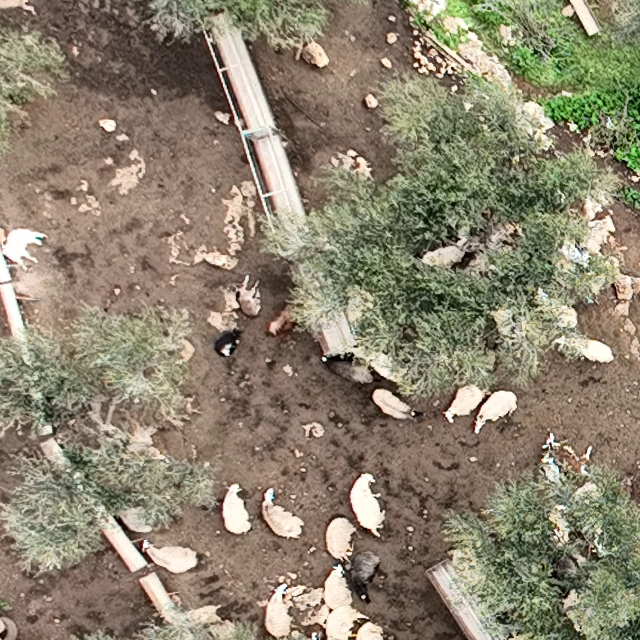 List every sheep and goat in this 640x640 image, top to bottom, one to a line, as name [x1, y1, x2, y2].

sheep [583, 215, 614, 253]
goat [1, 226, 46, 272]
sheep [424, 235, 468, 269]
sheep [561, 239, 590, 268]
goat [234, 277, 262, 318]
sheep [344, 285, 372, 324]
sheep [536, 288, 579, 329]
goat [266, 299, 304, 338]
sheep [494, 306, 518, 341]
goat [213, 328, 245, 358]
sheep [555, 334, 612, 364]
sheep [321, 350, 373, 386]
sheep [369, 352, 408, 383]
sheep [443, 382, 484, 426]
sheep [372, 388, 426, 419]
sheep [474, 390, 516, 435]
goat [545, 432, 593, 477]
goat [540, 453, 564, 484]
sheep [351, 472, 385, 539]
sheep [222, 483, 252, 534]
sheep [569, 483, 605, 555]
sheep [262, 488, 304, 540]
sheep [549, 504, 574, 545]
sheep [116, 507, 154, 533]
sheep [327, 518, 358, 561]
sheep [141, 538, 199, 575]
sheep [558, 547, 591, 577]
sheep [353, 550, 379, 602]
sheep [325, 565, 353, 607]
sheep [263, 581, 293, 638]
sheep [563, 586, 586, 634]
sheep [177, 604, 221, 627]
sheep [326, 607, 368, 639]
sheep [213, 620, 245, 639]
sheep [356, 620, 384, 639]